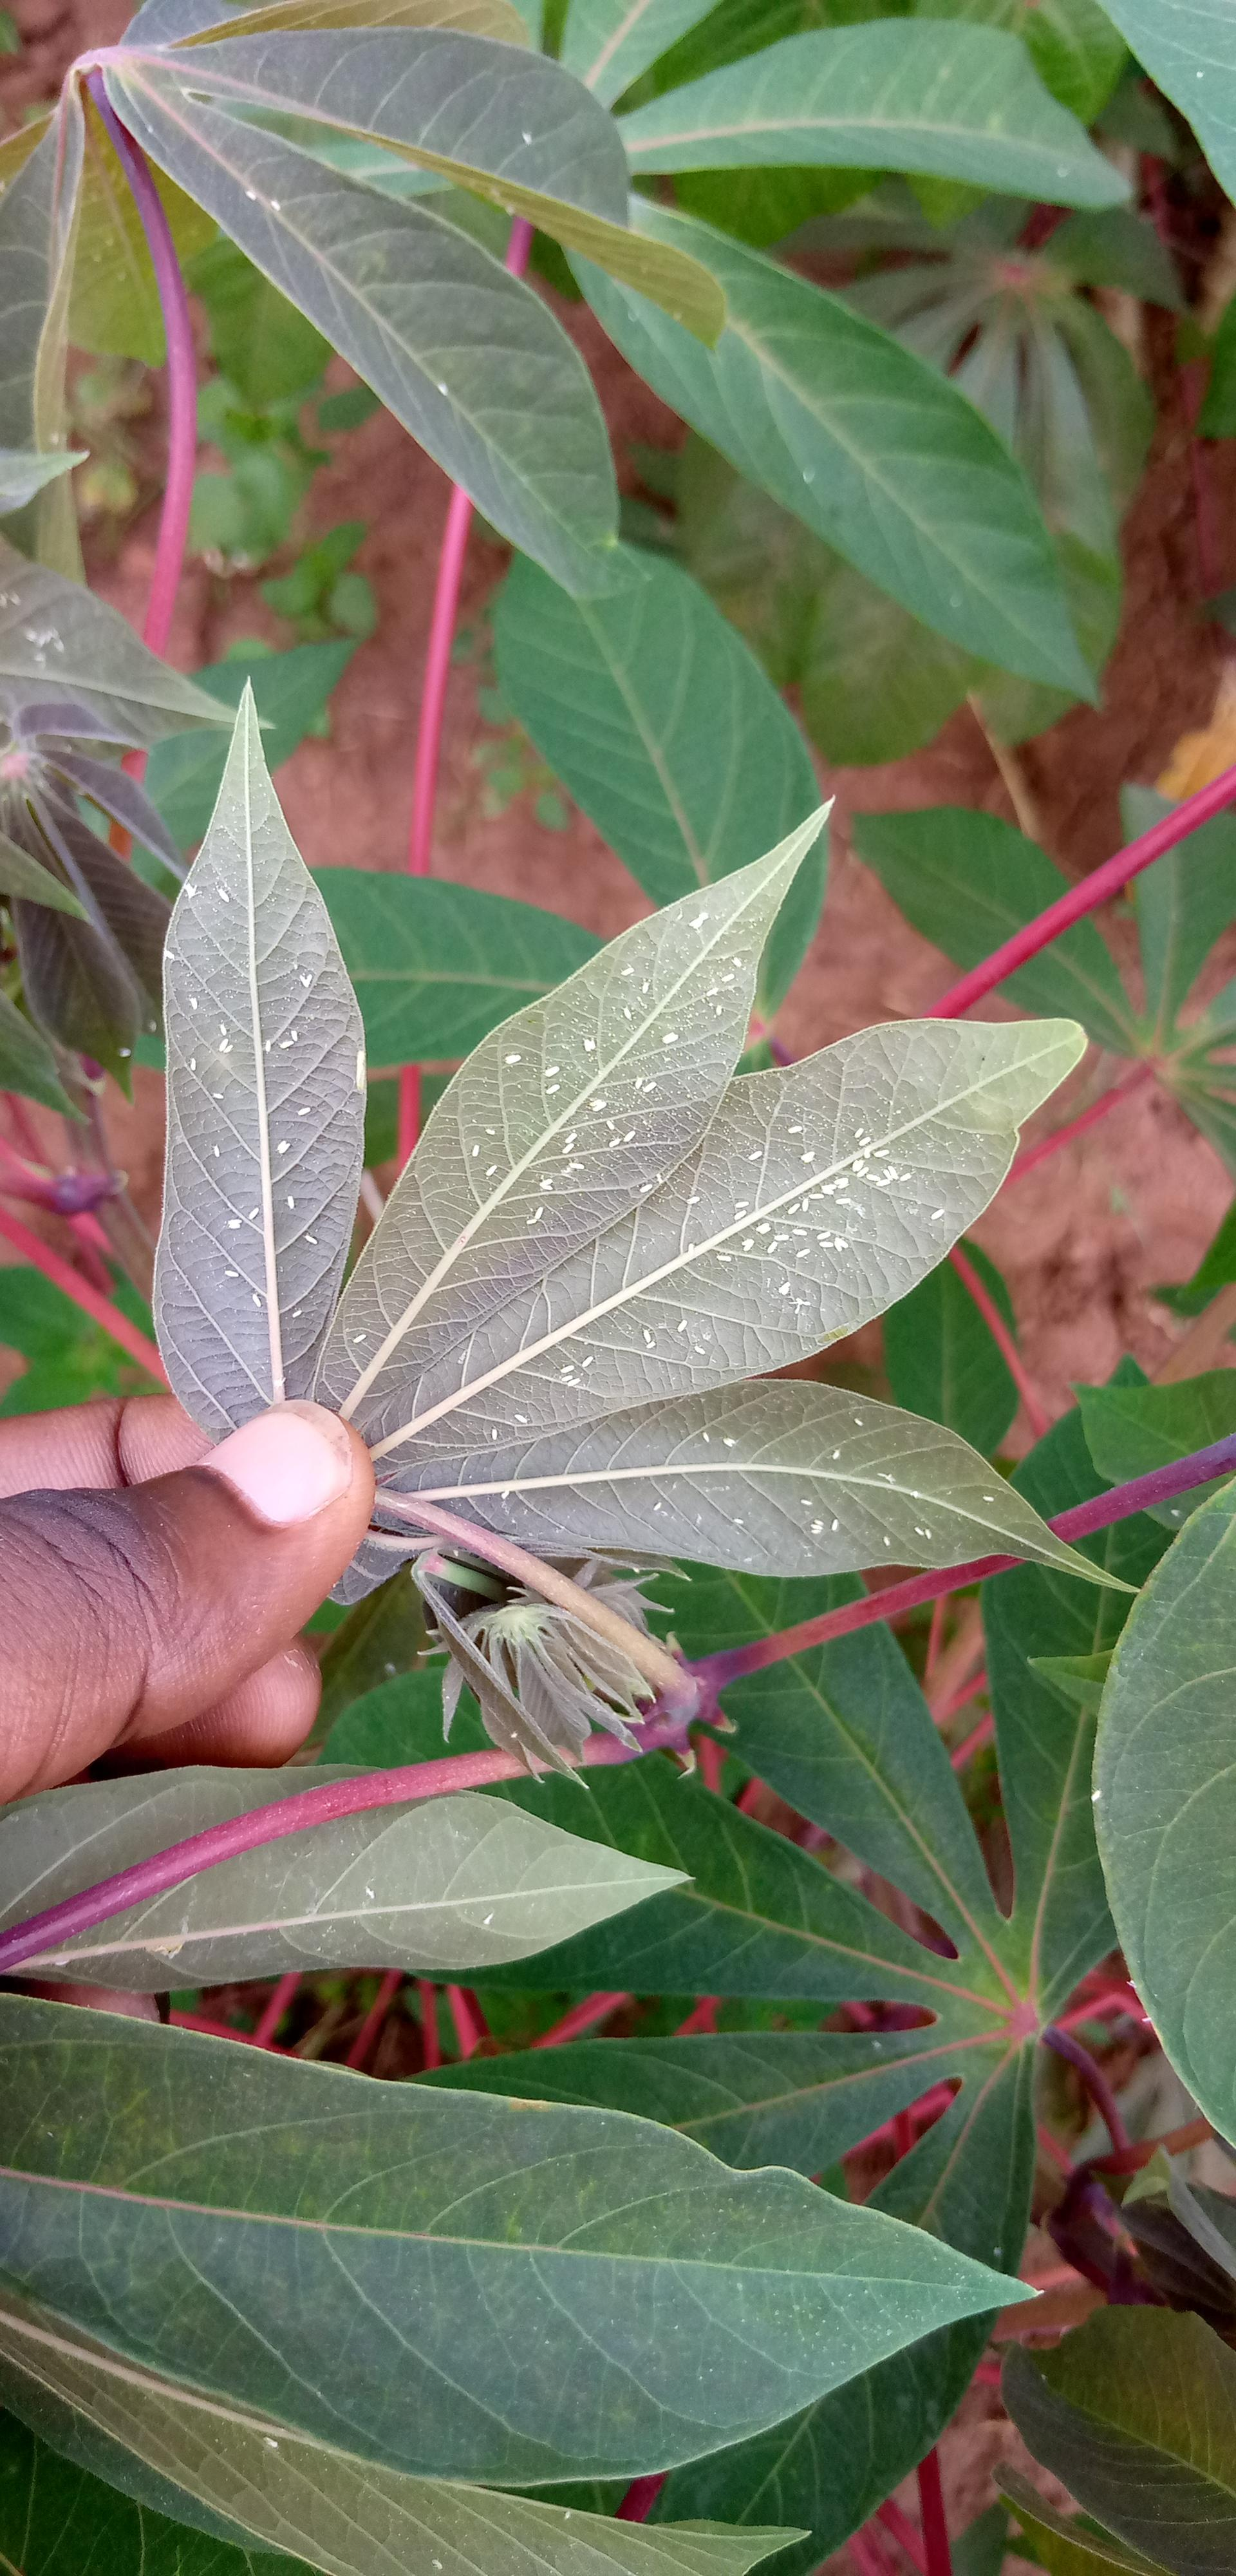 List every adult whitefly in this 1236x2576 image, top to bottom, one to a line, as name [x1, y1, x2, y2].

whitefly [519, 127, 536, 150]
whitefly [242, 189, 259, 204]
whitefly [267, 198, 283, 213]
whitefly [434, 380, 453, 400]
whitefly [175, 882, 206, 902]
whitefly [216, 885, 232, 904]
whitefly [698, 911, 709, 920]
whitefly [688, 918, 704, 930]
whitefly [162, 947, 177, 961]
whitefly [730, 954, 744, 969]
whitefly [619, 964, 636, 976]
whitefly [299, 972, 314, 989]
whitefly [720, 972, 735, 983]
whitefly [640, 980, 651, 995]
whitefly [706, 985, 720, 998]
whitefly [189, 995, 199, 1012]
whitefly [714, 1003, 725, 1018]
whitefly [623, 1005, 635, 1021]
whitefly [216, 1022, 232, 1037]
whitefly [288, 1028, 302, 1045]
whitefly [661, 1031, 680, 1045]
whitefly [218, 1036, 228, 1056]
whitefly [583, 1037, 592, 1052]
whitefly [263, 1038, 274, 1054]
whitefly [278, 1039, 295, 1051]
whitefly [591, 1039, 598, 1051]
whitefly [223, 1043, 236, 1055]
whitefly [117, 1045, 133, 1061]
whitefly [503, 1053, 522, 1065]
whitefly [187, 1055, 200, 1072]
whitefly [545, 1065, 561, 1079]
whitefly [545, 1083, 561, 1095]
whitefly [210, 1090, 227, 1103]
whitefly [590, 1099, 603, 1108]
whitefly [594, 1101, 607, 1113]
whitefly [295, 1105, 314, 1119]
whitefly [604, 1118, 617, 1131]
whitefly [787, 1122, 803, 1136]
whitefly [854, 1126, 865, 1139]
whitefly [484, 1127, 497, 1138]
whitefly [623, 1129, 637, 1144]
whitefly [565, 1133, 578, 1144]
whitefly [859, 1136, 872, 1147]
whitefly [608, 1137, 621, 1148]
whitefly [276, 1139, 294, 1157]
whitefly [562, 1142, 575, 1155]
whitefly [471, 1144, 480, 1159]
whitefly [211, 1144, 223, 1162]
whitefly [863, 1146, 872, 1159]
whitefly [745, 1150, 764, 1162]
whitefly [873, 1150, 890, 1159]
whitefly [801, 1151, 816, 1161]
whitefly [803, 1157, 814, 1165]
whitefly [858, 1158, 864, 1170]
whitefly [852, 1160, 858, 1171]
whitefly [568, 1161, 585, 1172]
whitefly [485, 1164, 498, 1177]
whitefly [887, 1165, 899, 1180]
whitefly [857, 1166, 870, 1178]
whitefly [882, 1168, 894, 1180]
whitefly [899, 1171, 914, 1183]
whitefly [866, 1173, 880, 1181]
whitefly [539, 1177, 554, 1193]
whitefly [834, 1177, 849, 1184]
whitefly [876, 1178, 891, 1187]
whitefly [639, 1181, 653, 1194]
whitefly [838, 1182, 848, 1189]
whitefly [820, 1184, 837, 1189]
whitefly [823, 1189, 835, 1196]
whitefly [285, 1192, 297, 1211]
whitefly [807, 1193, 825, 1200]
whitefly [686, 1195, 702, 1205]
whitefly [801, 1197, 809, 1213]
whitefly [834, 1197, 852, 1205]
whitefly [733, 1199, 752, 1207]
whitefly [787, 1202, 801, 1215]
whitefly [245, 1204, 263, 1223]
whitefly [534, 1206, 545, 1218]
whitefly [928, 1206, 947, 1220]
whitefly [733, 1209, 750, 1221]
whitefly [225, 1217, 244, 1226]
whitefly [525, 1218, 538, 1225]
whitefly [756, 1222, 769, 1231]
whitefly [227, 1223, 241, 1230]
whitefly [760, 1226, 772, 1236]
whitefly [791, 1226, 808, 1238]
whitefly [816, 1231, 832, 1240]
whitefly [302, 1233, 319, 1246]
whitefly [772, 1233, 791, 1242]
whitefly [834, 1236, 849, 1249]
whitefly [741, 1238, 753, 1246]
whitefly [686, 1240, 696, 1258]
whitefly [744, 1240, 754, 1253]
whitefly [767, 1240, 779, 1255]
whitefly [819, 1240, 834, 1249]
whitefly [834, 1240, 843, 1253]
whitefly [795, 1246, 811, 1259]
whitefly [715, 1253, 733, 1263]
whitefly [222, 1268, 240, 1279]
whitefly [778, 1281, 791, 1293]
whitefly [783, 1286, 789, 1296]
whitefly [250, 1291, 263, 1309]
whitefly [787, 1295, 812, 1314]
whitefly [290, 1307, 306, 1321]
whitefly [675, 1318, 692, 1334]
whitefly [642, 1328, 653, 1343]
whitefly [349, 1331, 368, 1348]
whitefly [646, 1340, 656, 1350]
whitefly [693, 1344, 707, 1356]
whitefly [581, 1355, 596, 1367]
whitefly [560, 1364, 576, 1373]
whitefly [561, 1374, 574, 1383]
whitefly [566, 1377, 581, 1387]
whitefly [514, 1414, 529, 1424]
whitefly [852, 1417, 865, 1428]
whitefly [491, 1426, 498, 1442]
whitefly [701, 1430, 710, 1444]
whitefly [721, 1436, 737, 1448]
whitefly [829, 1444, 841, 1462]
whitefly [876, 1470, 897, 1486]
whitefly [500, 1487, 510, 1501]
whitefly [909, 1489, 922, 1501]
whitefly [982, 1495, 995, 1503]
whitefly [799, 1497, 812, 1508]
whitefly [652, 1500, 664, 1513]
whitefly [1168, 1507, 1184, 1519]
whitefly [830, 1516, 839, 1533]
whitefly [732, 1517, 744, 1525]
whitefly [812, 1519, 825, 1526]
whitefly [810, 1523, 823, 1529]
whitefly [913, 1525, 924, 1537]
whitefly [924, 1526, 933, 1541]
whitefly [810, 1529, 823, 1535]
whitefly [881, 1534, 892, 1549]
whitefly [509, 1729, 521, 1740]
whitefly [1089, 1786, 1103, 1804]
whitefly [364, 1884, 378, 1900]
whitefly [480, 1910, 496, 1926]
whitefly [260, 2433, 279, 2449]
whitefly [429, 2557, 445, 2573]